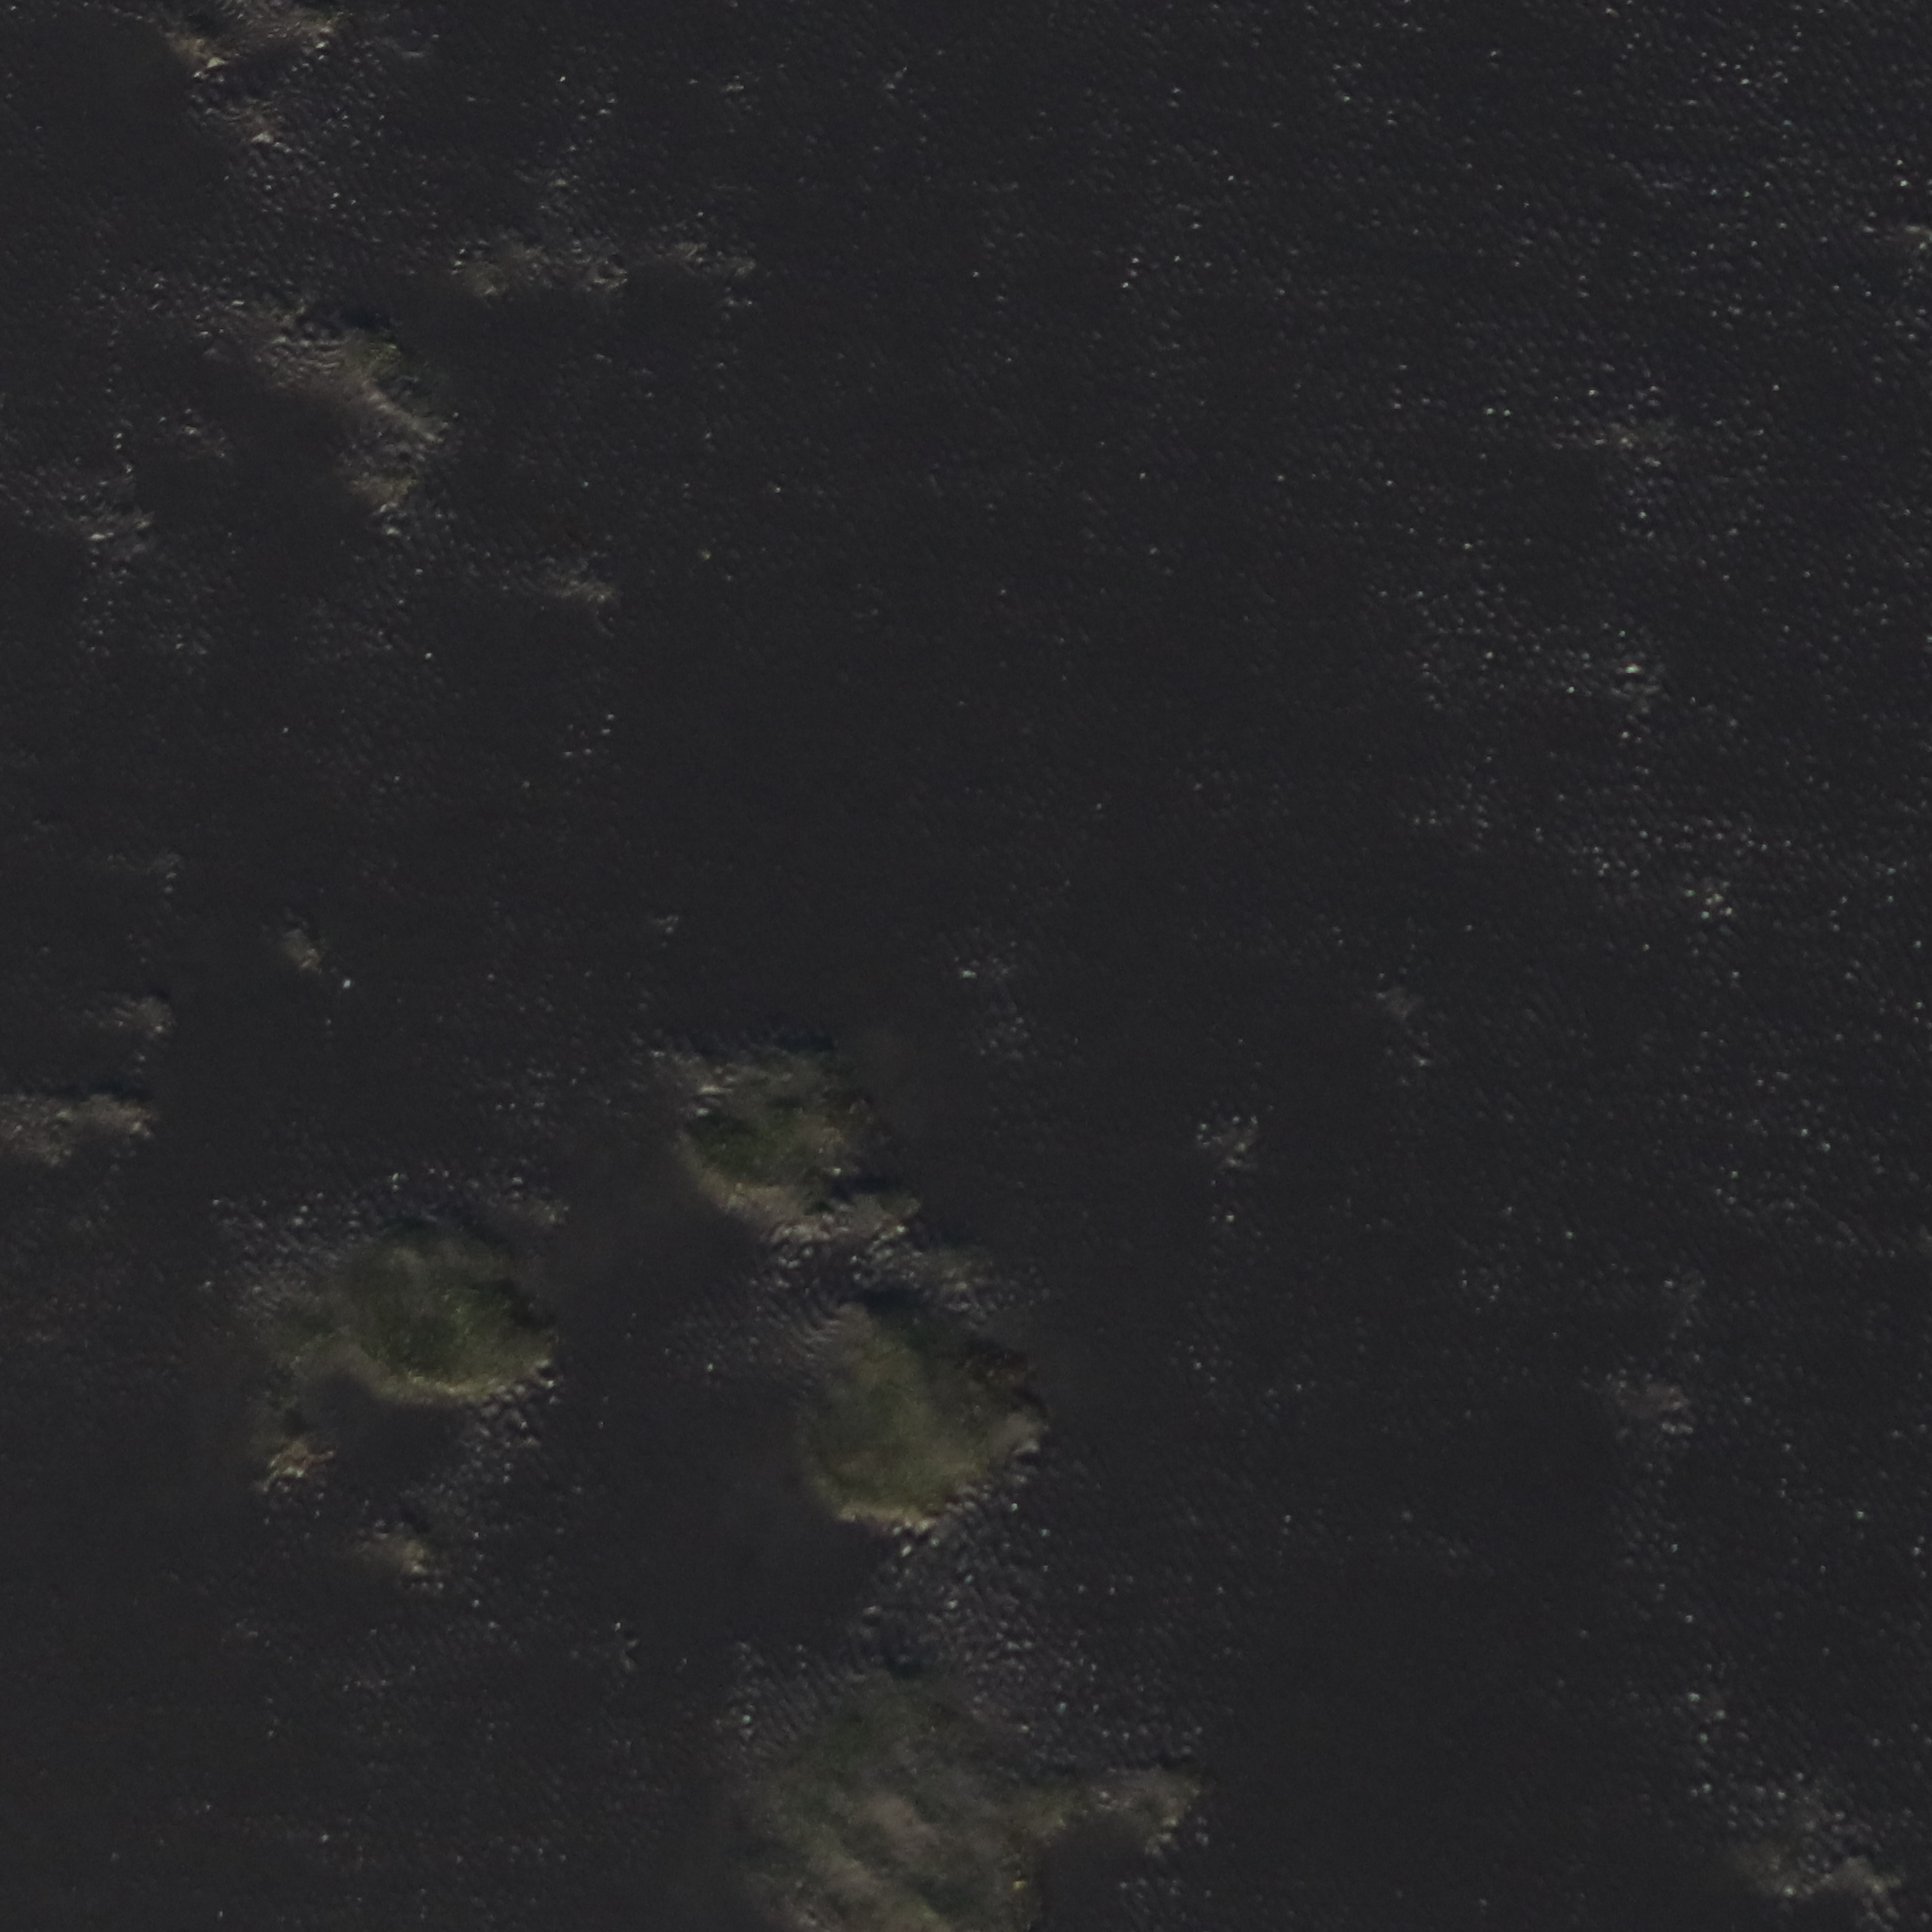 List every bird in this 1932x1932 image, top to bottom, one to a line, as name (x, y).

None